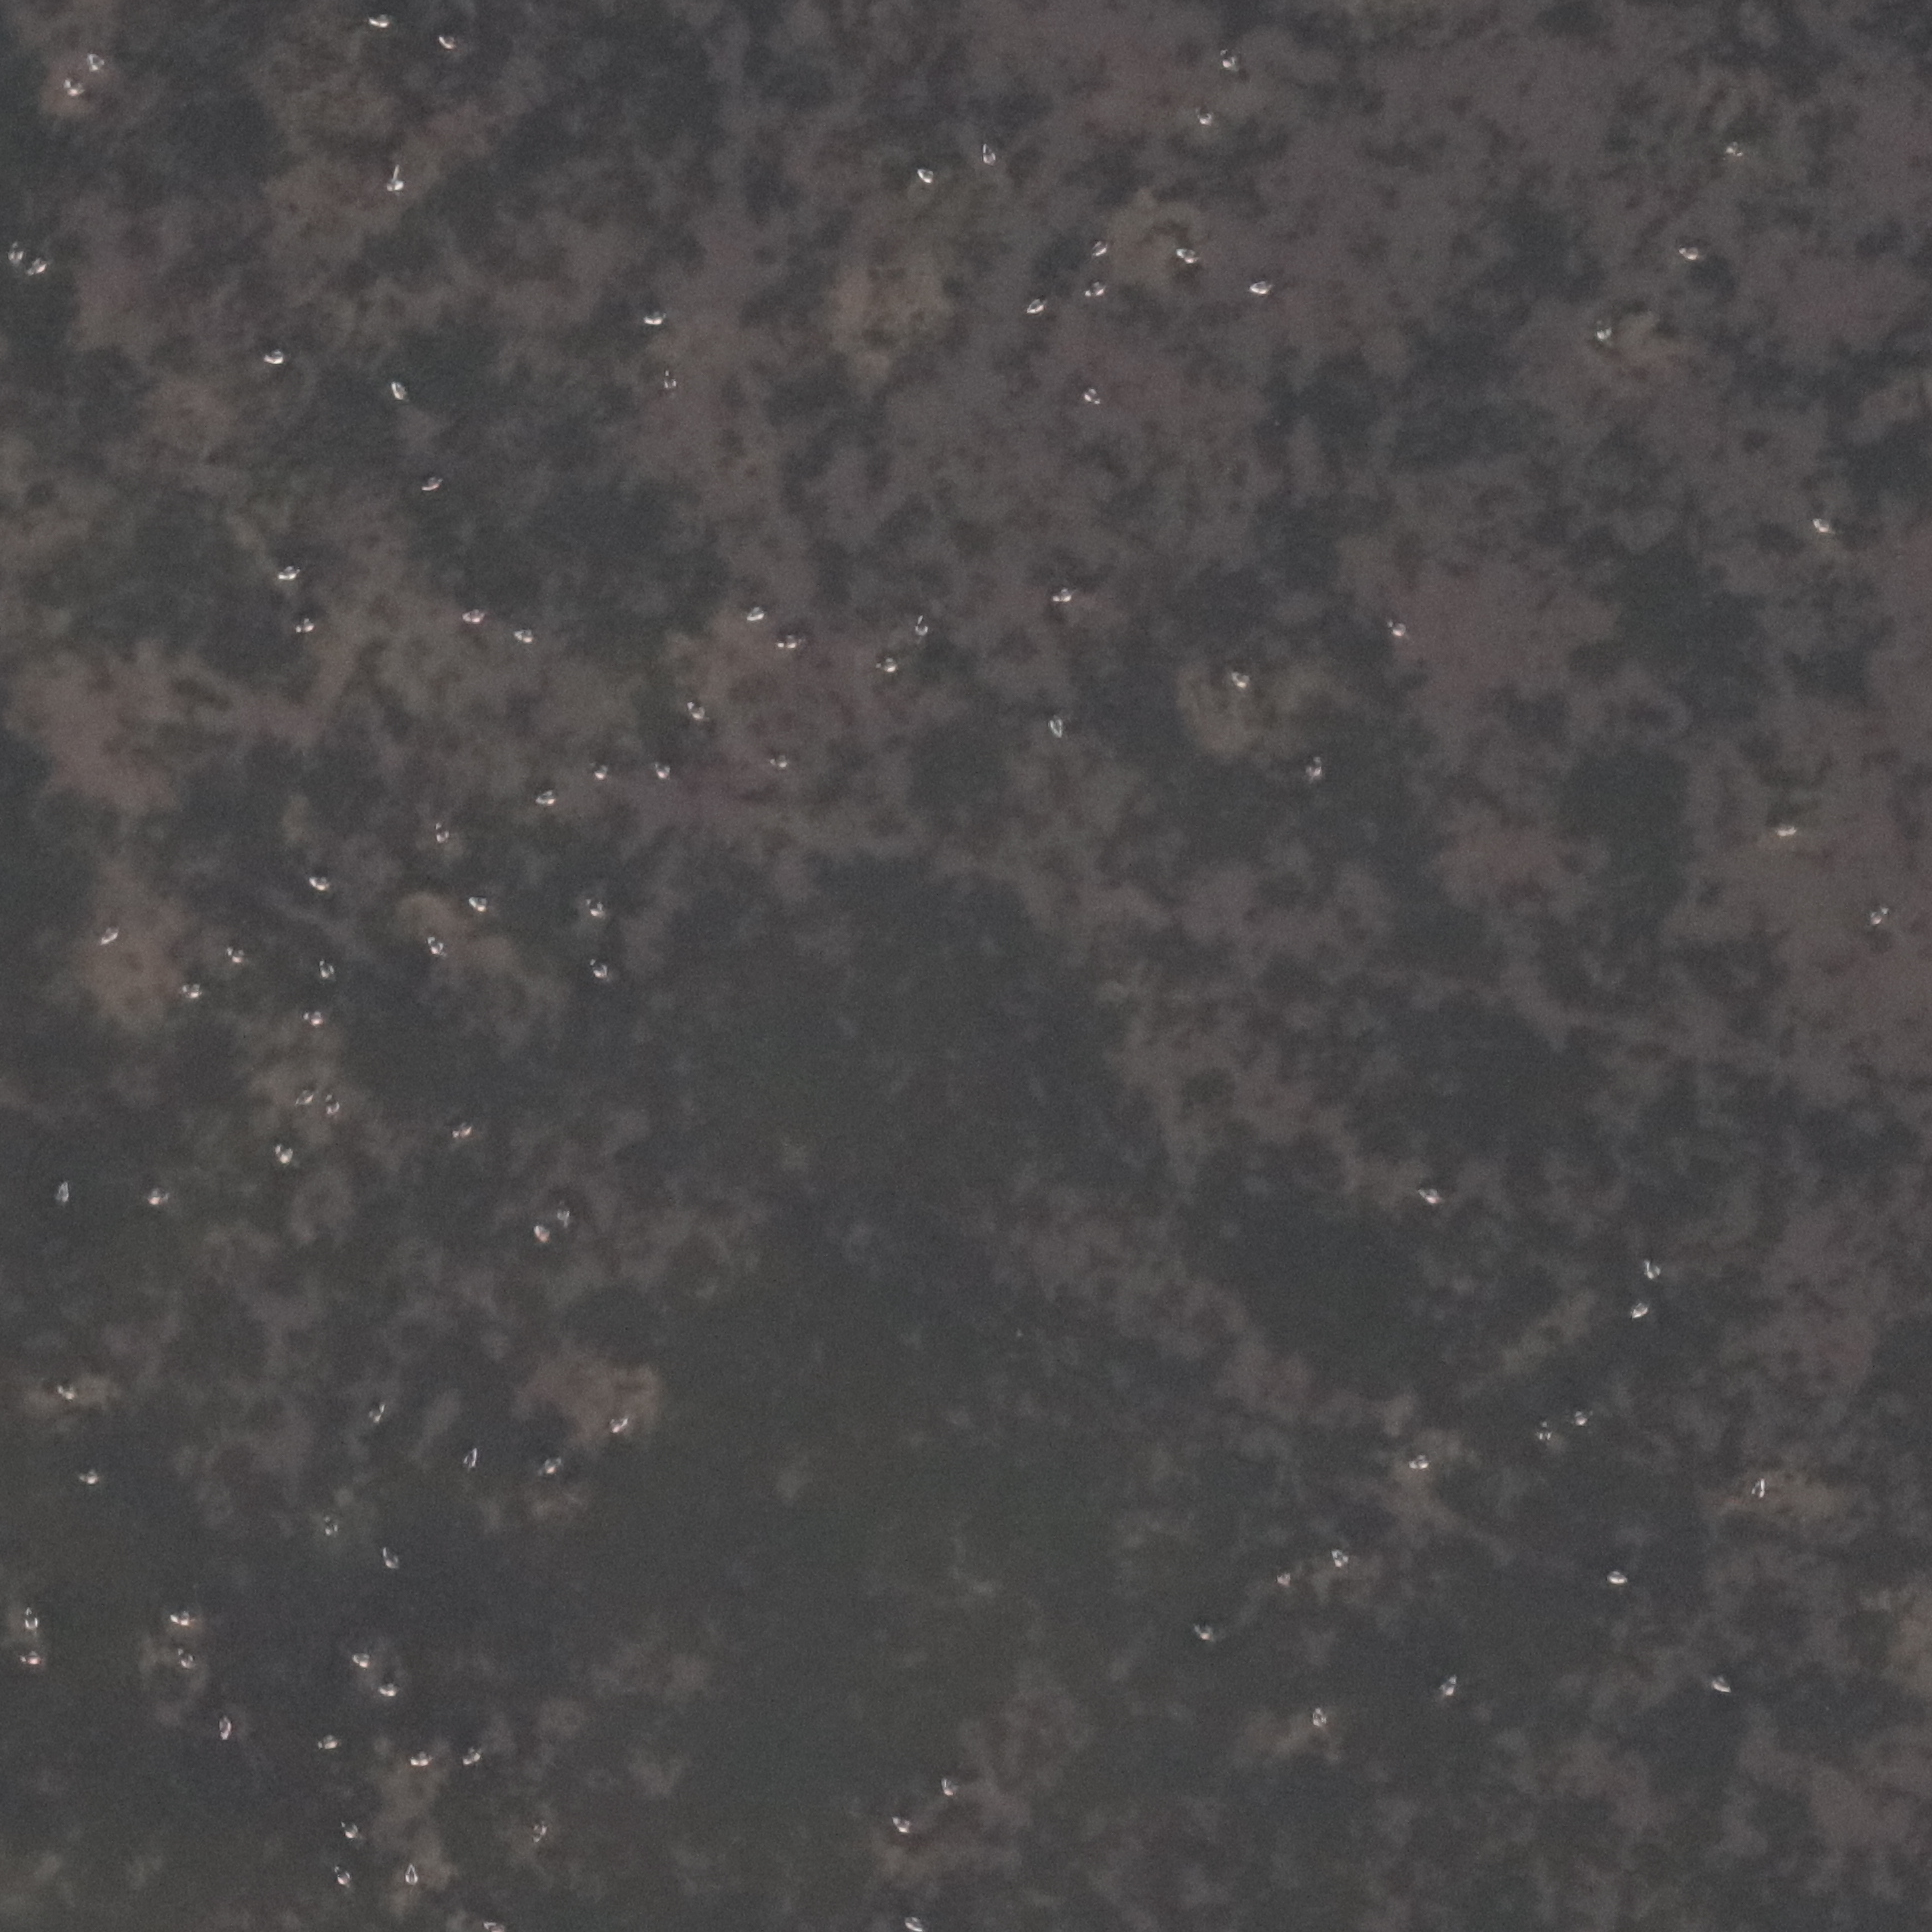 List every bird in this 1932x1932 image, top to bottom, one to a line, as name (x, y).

brant (392, 12)
brant (463, 45)
brant (1244, 53)
brant (91, 65)
brant (64, 99)
brant (1202, 123)
brant (1740, 158)
brant (998, 163)
brant (918, 170)
brant (385, 178)
brant (1100, 244)
brant (1185, 250)
brant (1694, 254)
brant (21, 256)
brant (39, 270)
brant (1273, 287)
brant (1092, 289)
brant (1035, 305)
brant (653, 318)
brant (1609, 330)
brant (277, 361)
brant (676, 382)
brant (407, 388)
brant (1089, 393)
brant (433, 482)
brant (1825, 522)
brant (292, 568)
brant (1065, 591)
brant (476, 623)
brant (921, 623)
brant (748, 624)
brant (1397, 625)
brant (304, 627)
brant (536, 643)
brant (782, 649)
brant (895, 661)
brant (1244, 676)
brant (1062, 708)
brant (705, 715)
brant (779, 763)
brant (1313, 771)
brant (667, 772)
brant (598, 777)
brant (547, 801)
brant (1801, 831)
brant (451, 837)
brant (323, 879)
brant (595, 895)
brant (478, 904)
brant (1883, 911)
brant (114, 934)
brant (436, 942)
brant (249, 955)
brant (602, 964)
brant (186, 979)
brant (332, 981)
brant (315, 1023)
brant (300, 1095)
brant (340, 1103)
brant (458, 1130)
brant (290, 1156)
brant (69, 1169)
brant (1424, 1186)
brant (167, 1191)
brant (569, 1217)
brant (537, 1233)
brant (1647, 1267)
brant (1640, 1313)
brant (64, 1379)
brant (387, 1406)
brant (1579, 1410)
brant (622, 1427)
brant (1539, 1435)
brant (474, 1457)
brant (84, 1464)
brant (1424, 1467)
brant (543, 1469)
brant (1764, 1492)
brant (344, 1517)
brant (1339, 1557)
brant (404, 1563)
brant (1281, 1577)
brant (1607, 1577)
brant (32, 1615)
brant (180, 1615)
brant (1198, 1636)
brant (28, 1651)
brant (181, 1651)
brant (356, 1651)
brant (1717, 1675)
brant (1444, 1690)
brant (386, 1693)
brant (1319, 1710)
brant (231, 1724)
brant (332, 1747)
brant (478, 1750)
brant (427, 1753)
brant (953, 1779)
brant (902, 1822)
brant (353, 1826)
brant (546, 1838)
brant (336, 1871)
brant (413, 1883)
brant (924, 1929)
brant (493, 1931)